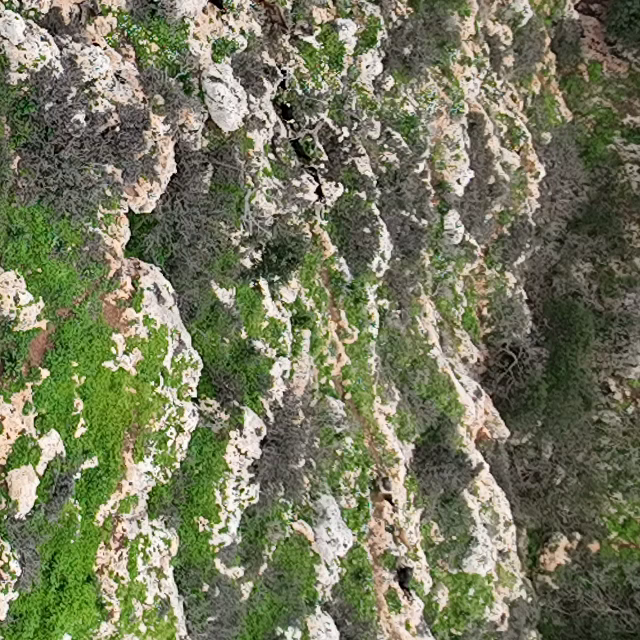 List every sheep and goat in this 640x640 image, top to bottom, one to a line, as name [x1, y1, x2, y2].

goat [205, 0, 226, 9]
goat [255, 0, 286, 29]
goat [280, 99, 295, 125]
goat [287, 138, 309, 164]
goat [305, 166, 327, 204]
goat [374, 473, 396, 507]
goat [395, 563, 415, 602]